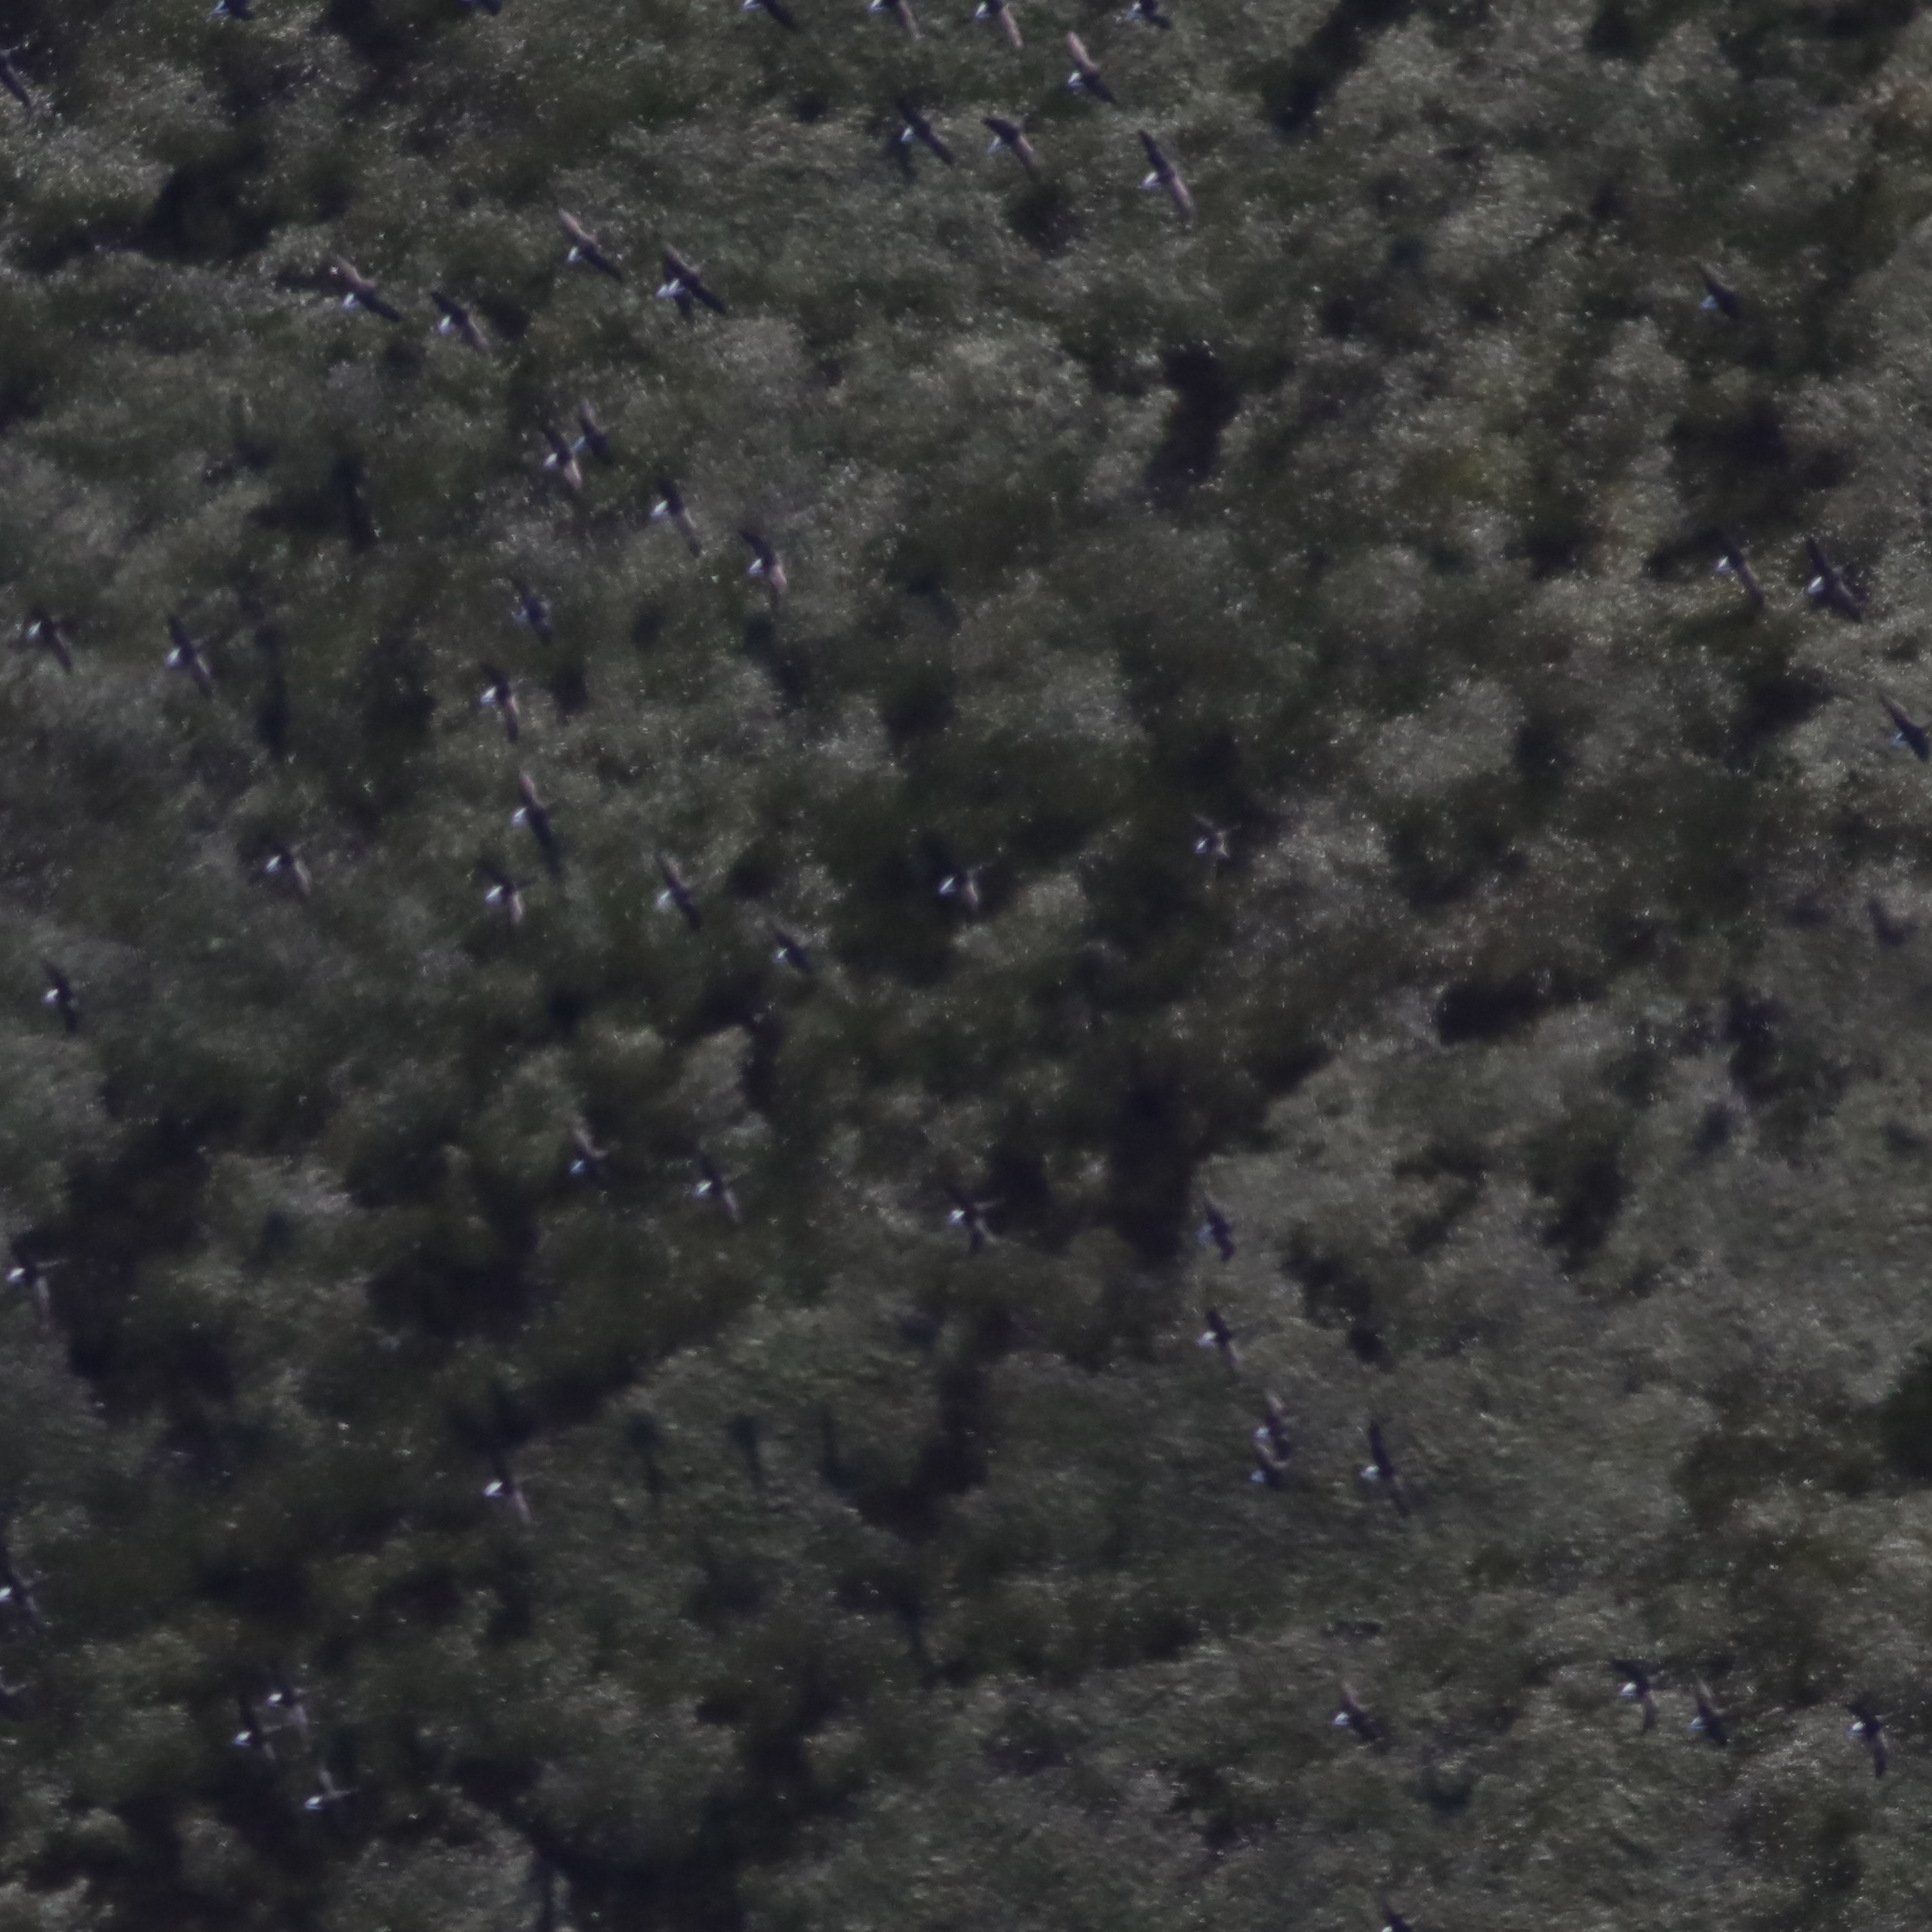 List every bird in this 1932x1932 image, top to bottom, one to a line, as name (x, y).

brant (1084, 64)
brant (902, 124)
brant (996, 151)
brant (1147, 175)
brant (583, 260)
brant (681, 264)
brant (1715, 290)
brant (368, 294)
brant (454, 313)
brant (589, 425)
brant (558, 468)
brant (666, 497)
brant (1728, 558)
brant (771, 576)
brant (1822, 576)
brant (530, 604)
brant (48, 636)
brant (180, 641)
brant (508, 694)
brant (1904, 735)
brant (528, 812)
brant (1215, 844)
brant (294, 862)
brant (681, 887)
brant (964, 892)
brant (496, 899)
brant (796, 953)
brant (70, 1000)
brant (581, 1153)
brant (723, 1188)
brant (1212, 1214)
brant (962, 1217)
brant (34, 1267)
brant (1198, 1327)
brant (1267, 1395)
brant (500, 1462)
brant (1395, 1470)
brant (1248, 1483)
brant (23, 1600)
brant (294, 1682)
brant (1637, 1686)
brant (1344, 1706)
brant (1704, 1713)
brant (247, 1722)
brant (1862, 1725)
brant (338, 1786)